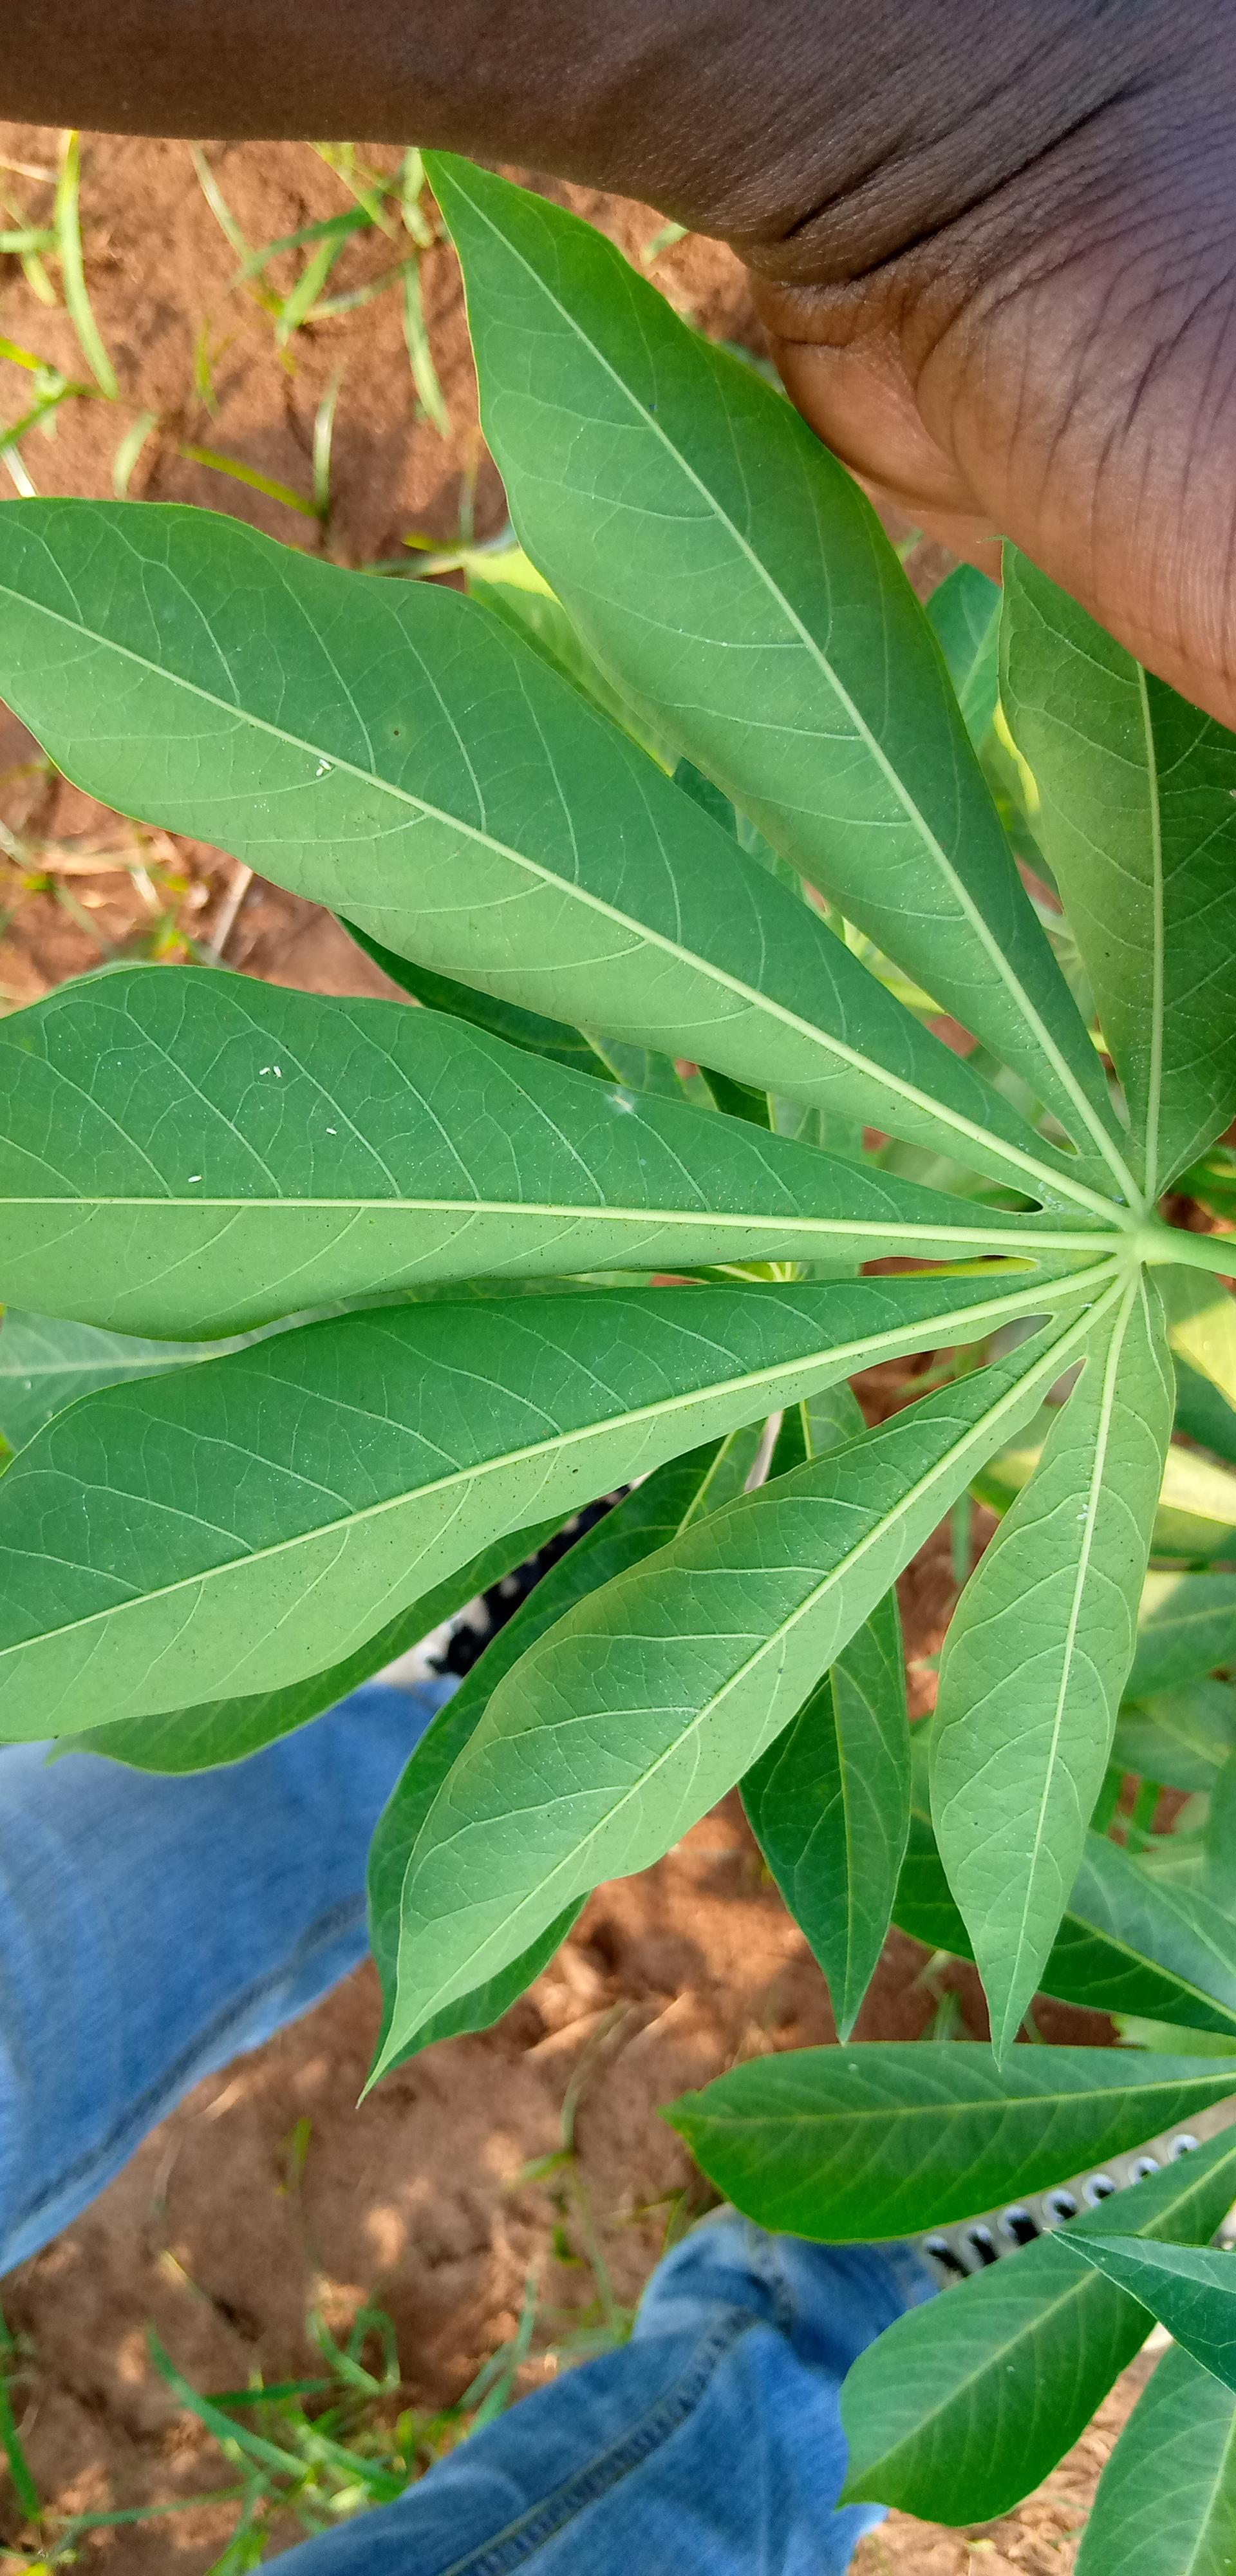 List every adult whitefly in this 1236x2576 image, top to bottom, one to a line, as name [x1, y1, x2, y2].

whitefly [315, 753, 333, 770]
whitefly [312, 765, 330, 784]
whitefly [256, 1061, 270, 1077]
whitefly [272, 1063, 287, 1080]
whitefly [321, 1124, 340, 1138]
whitefly [186, 1173, 203, 1186]
whitefly [1075, 1499, 1092, 1522]